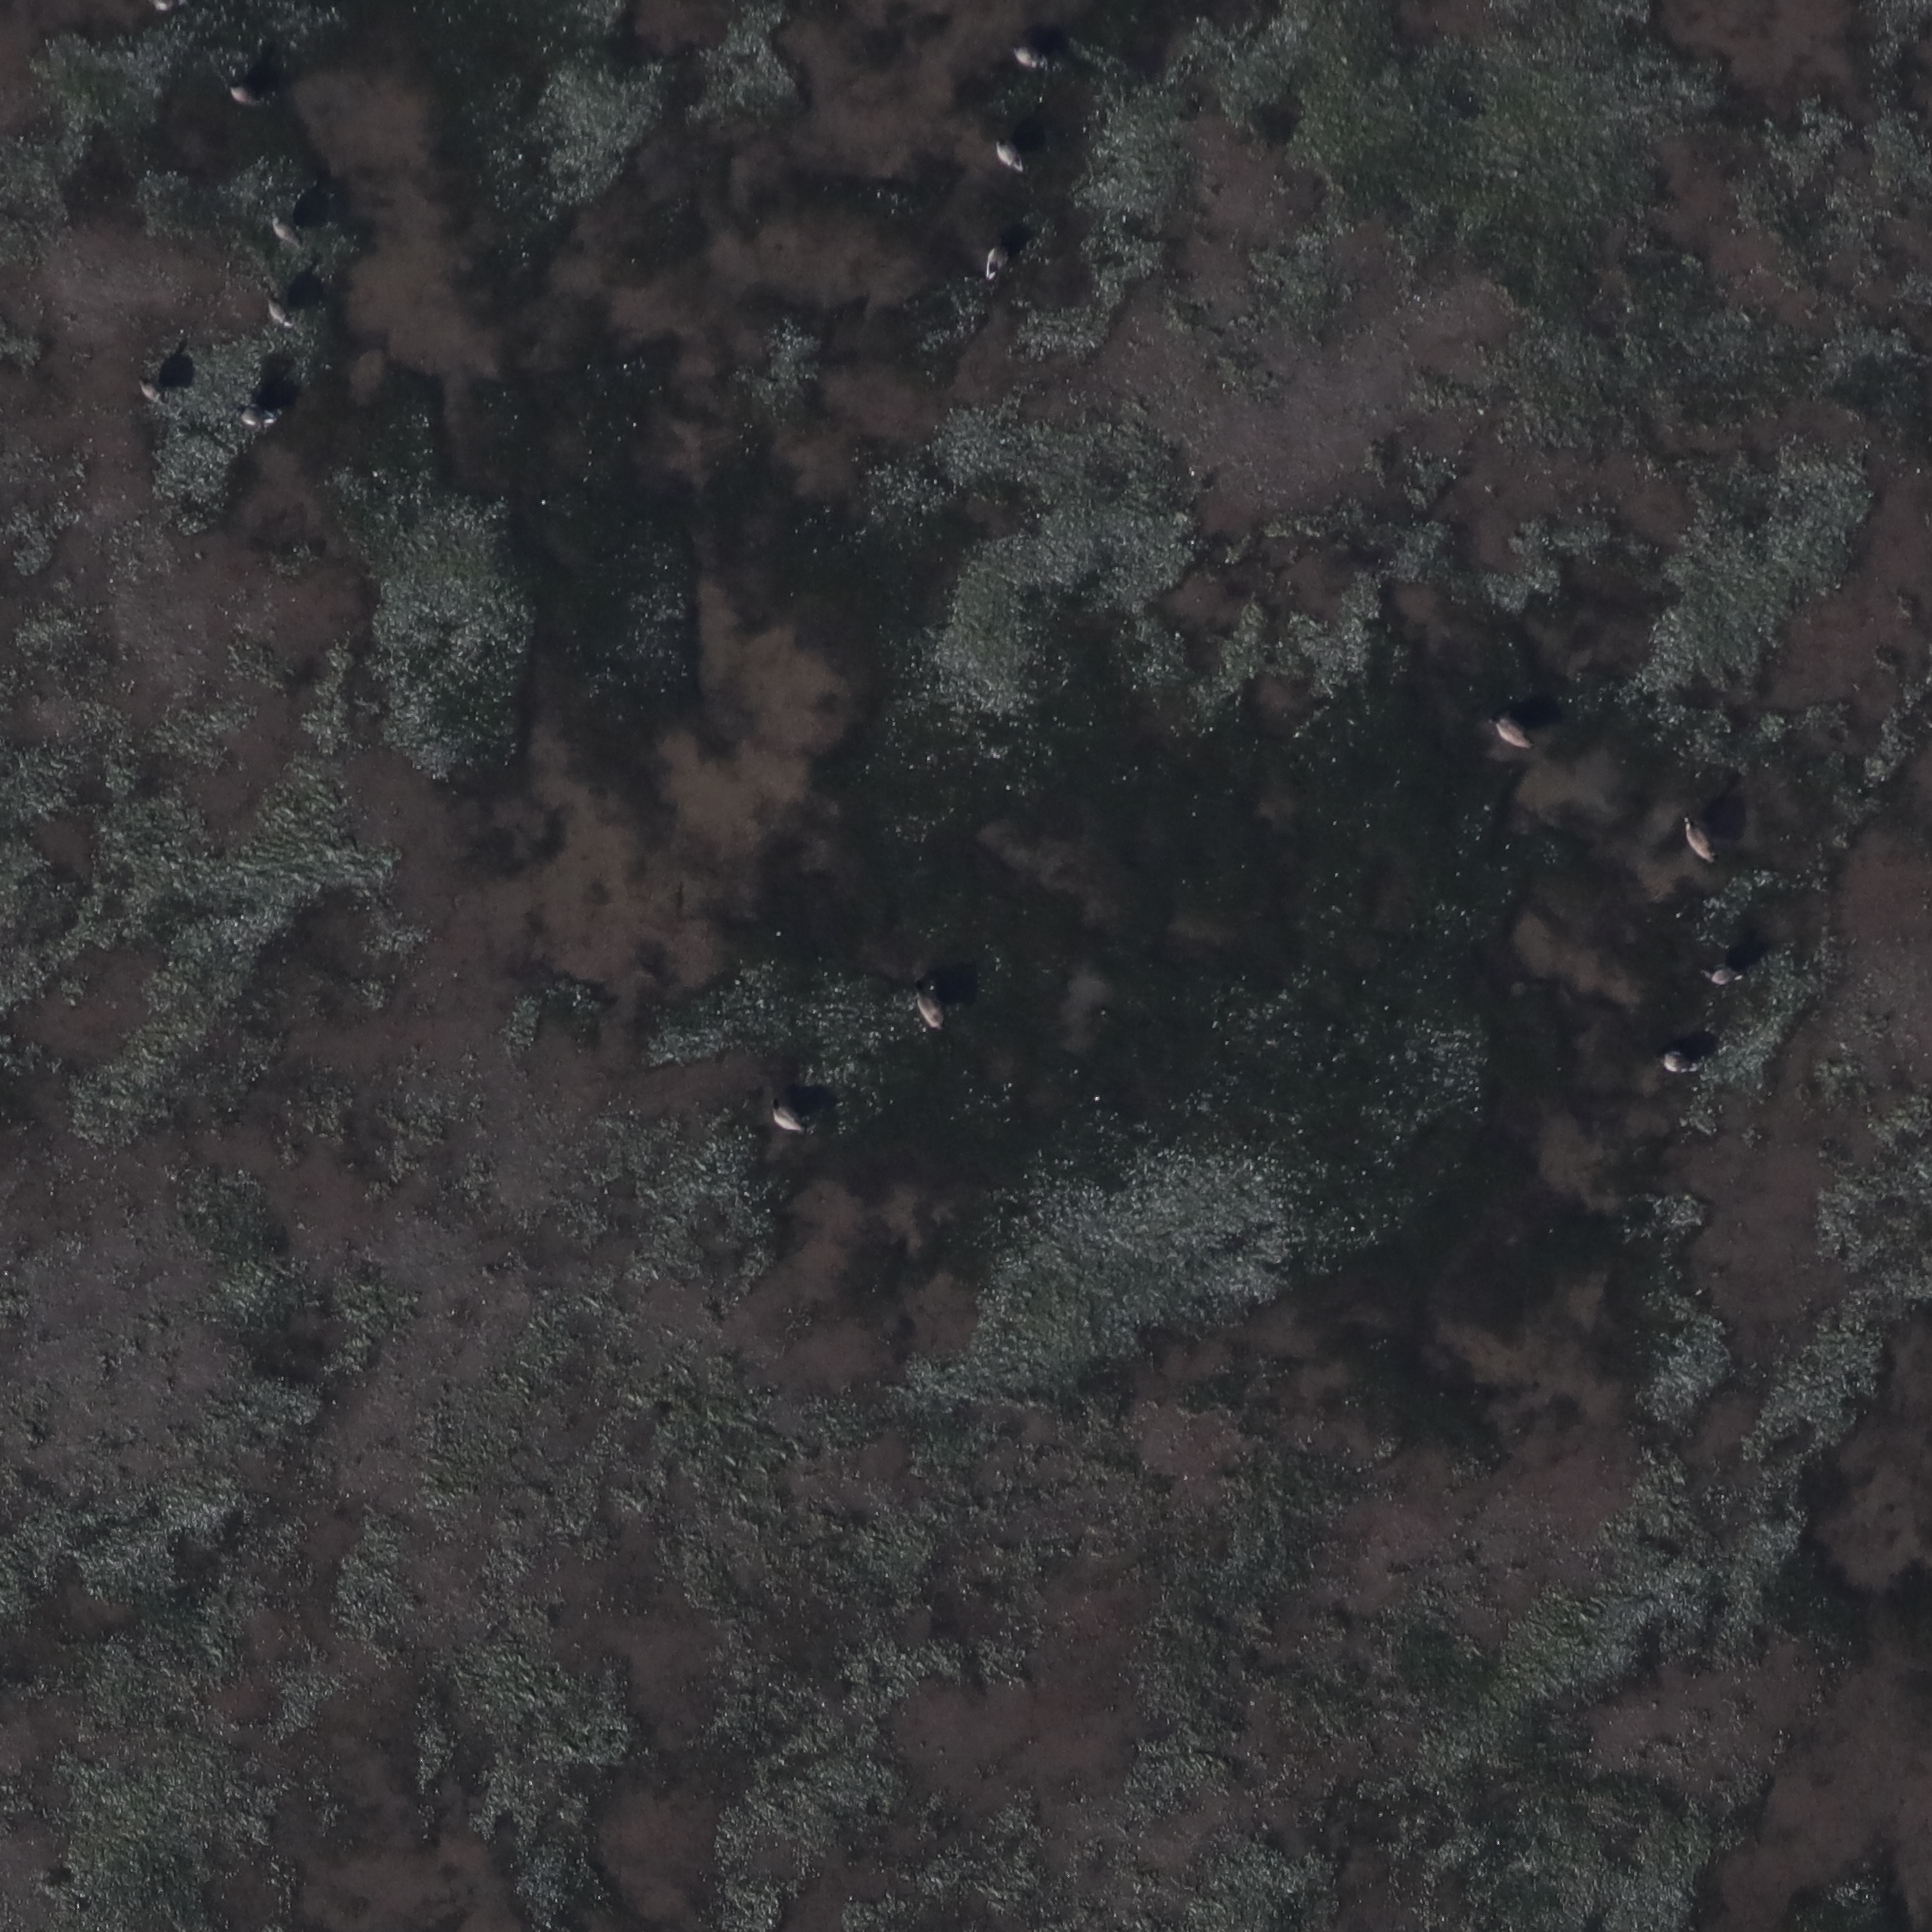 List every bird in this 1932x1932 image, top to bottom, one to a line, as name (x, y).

brant (163, 4)
brant (1030, 58)
brant (244, 91)
brant (1008, 154)
brant (285, 231)
brant (996, 259)
brant (278, 309)
brant (154, 387)
brant (258, 413)
Canada goose (1513, 732)
Canada goose (1699, 842)
brant (1723, 974)
Canada goose (931, 1010)
brant (1676, 1061)
Canada goose (788, 1116)